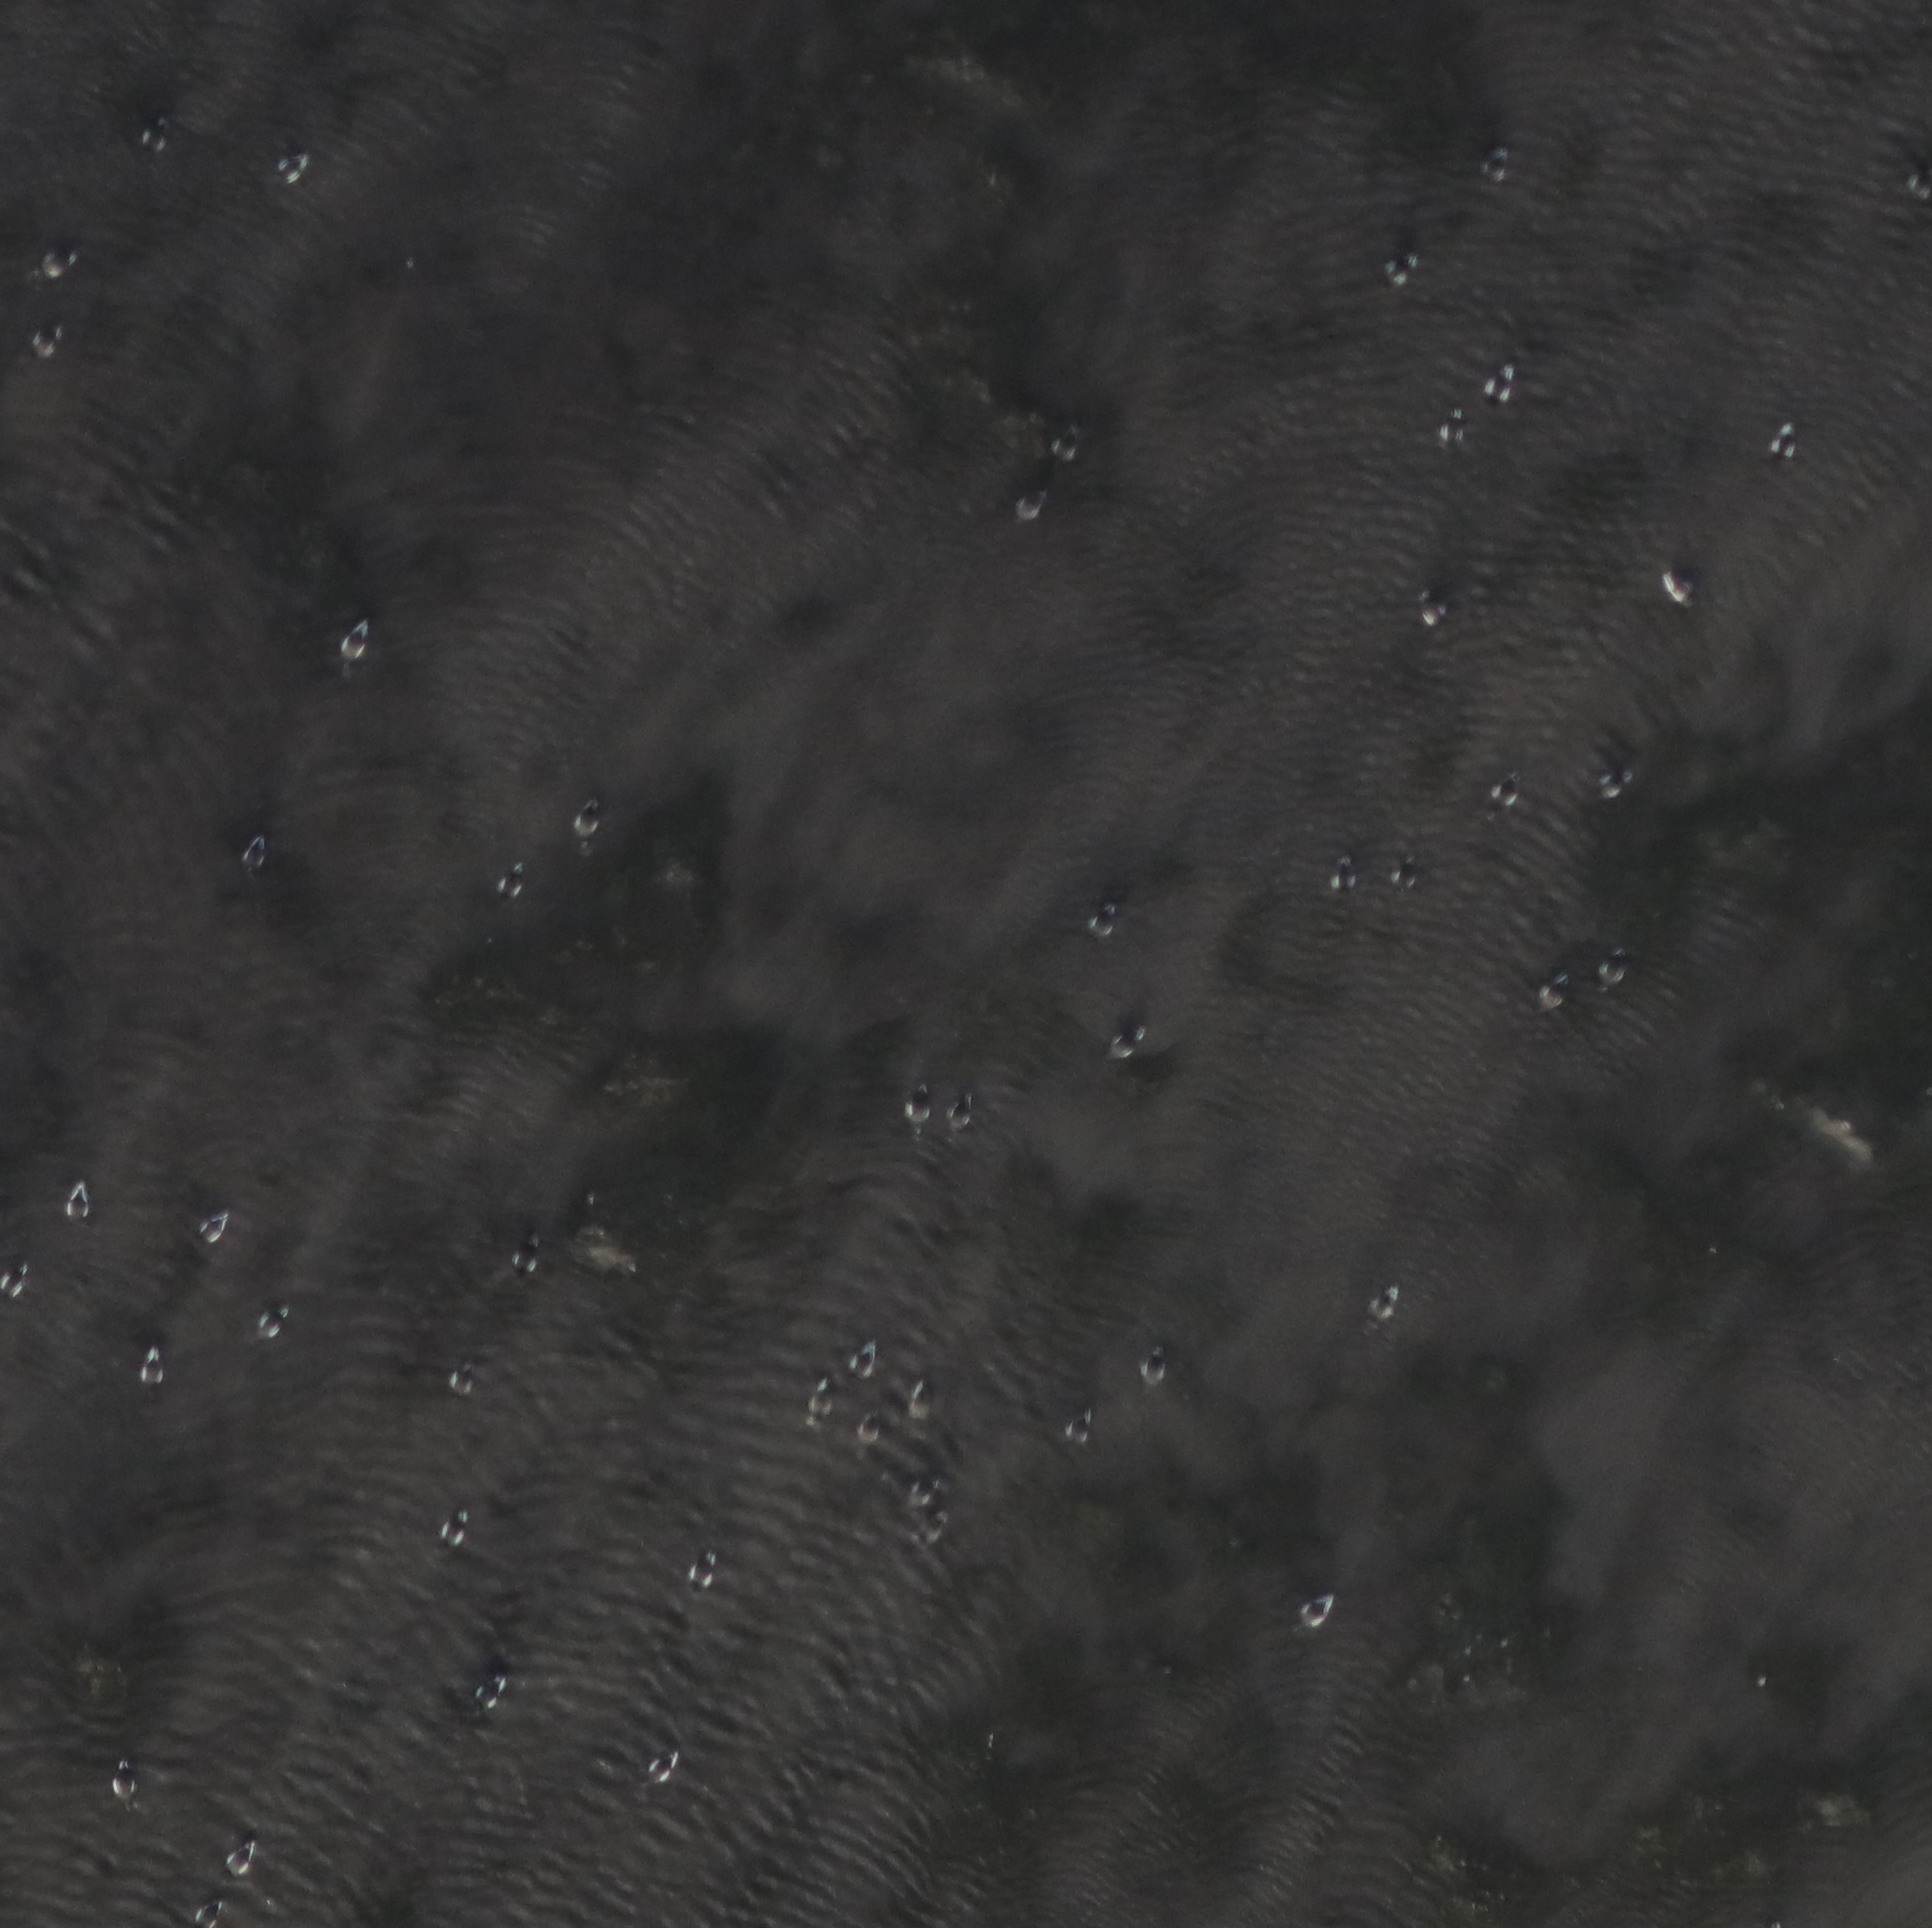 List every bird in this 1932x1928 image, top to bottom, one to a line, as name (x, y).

brant (154, 142)
brant (1493, 168)
brant (293, 172)
brant (1929, 180)
brant (55, 263)
brant (1393, 278)
brant (48, 343)
brant (1500, 388)
brant (1450, 430)
brant (1065, 437)
brant (1787, 439)
brant (1027, 497)
brant (1685, 588)
brant (1430, 608)
brant (354, 645)
brant (1616, 784)
brant (1504, 797)
brant (594, 828)
brant (254, 856)
brant (1339, 876)
brant (1404, 876)
brant (513, 888)
brant (1101, 921)
brant (1609, 970)
brant (1551, 994)
brant (1125, 1043)
brant (919, 1099)
brant (966, 1115)
brant (79, 1207)
brant (214, 1231)
brant (524, 1259)
brant (15, 1279)
brant (1385, 1305)
brant (266, 1324)
brant (863, 1352)
brant (1151, 1365)
brant (152, 1368)
brant (463, 1382)
brant (813, 1394)
brant (926, 1399)
brant (868, 1429)
brant (1080, 1435)
brant (921, 1496)
brant (454, 1531)
brant (937, 1531)
brant (700, 1572)
brant (1313, 1611)
brant (486, 1695)
brant (663, 1763)
brant (127, 1785)
brant (240, 1858)
brant (202, 1914)